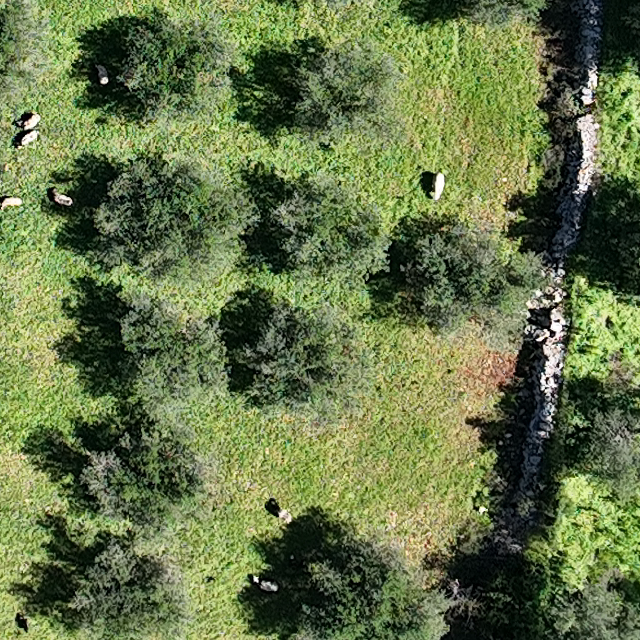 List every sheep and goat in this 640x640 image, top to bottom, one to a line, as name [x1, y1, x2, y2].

sheep [94, 65, 109, 84]
sheep [16, 113, 40, 130]
sheep [17, 130, 38, 150]
sheep [432, 172, 445, 201]
sheep [53, 187, 74, 206]
sheep [0, 197, 23, 210]
sheep [279, 509, 293, 524]
sheep [252, 576, 278, 592]
sheep [16, 613, 28, 633]